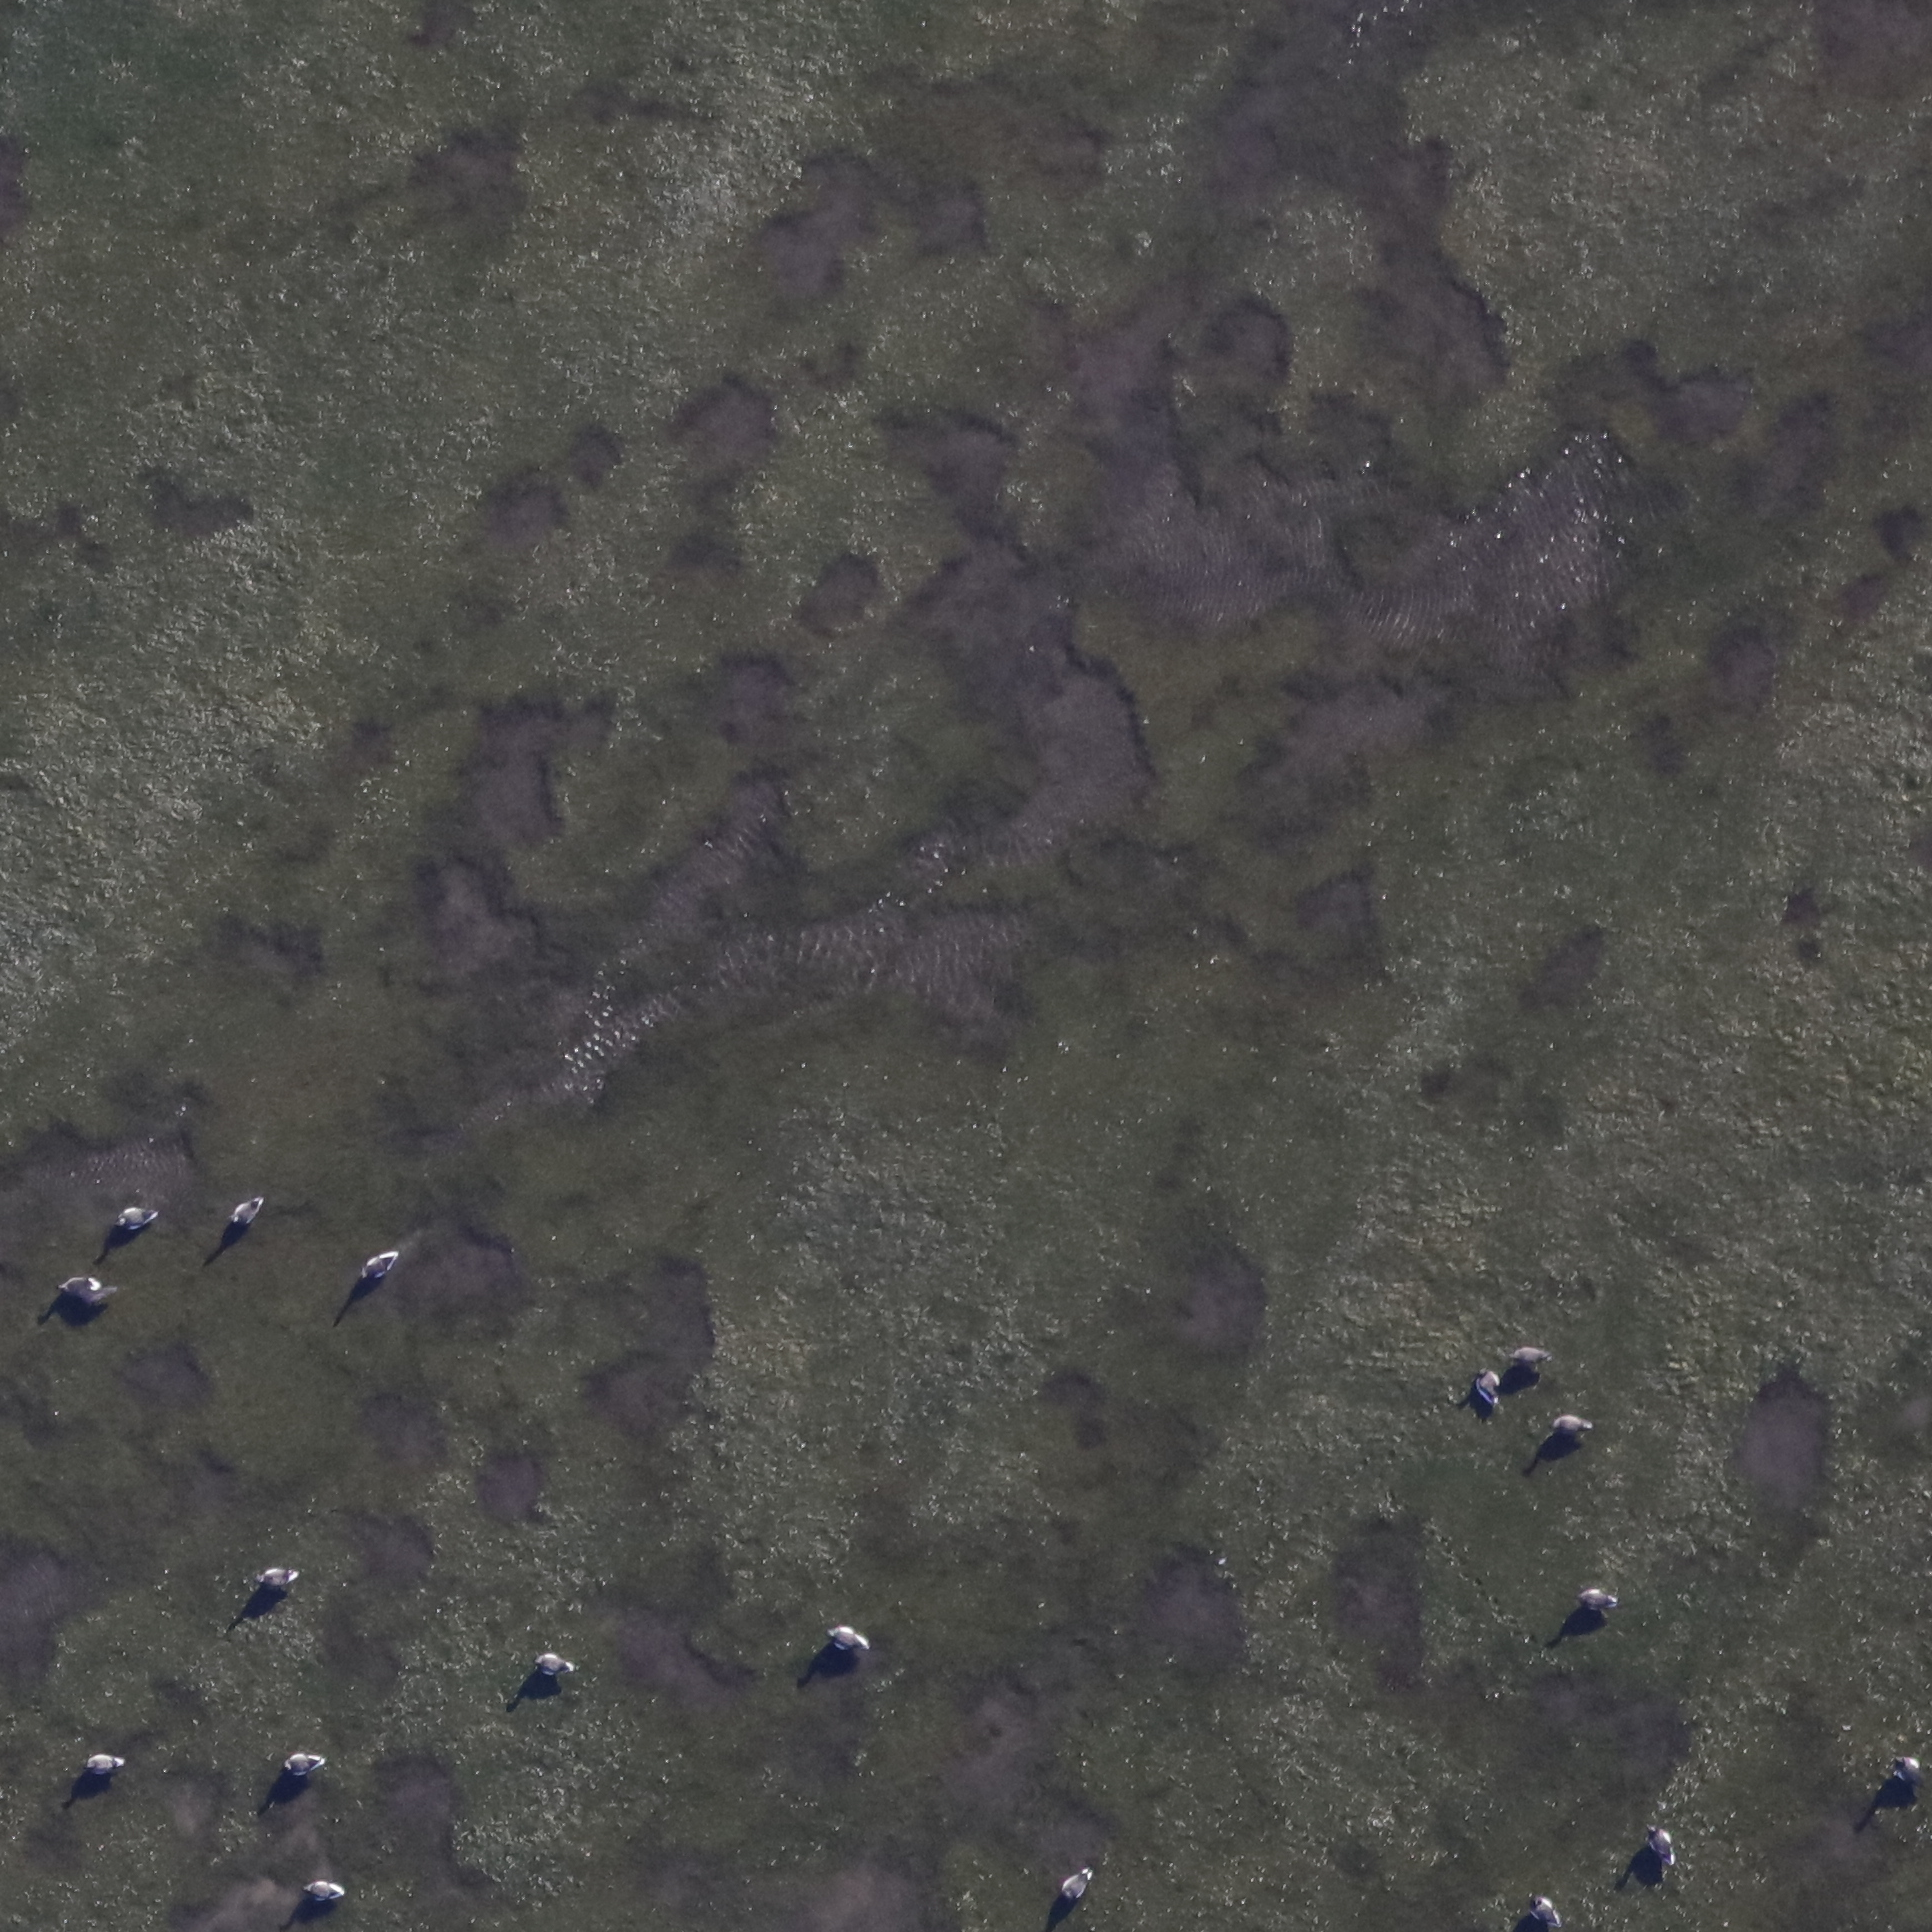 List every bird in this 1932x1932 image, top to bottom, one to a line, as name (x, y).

brant (246, 1213)
brant (136, 1219)
brant (377, 1268)
brant (82, 1290)
brant (1531, 1354)
brant (1487, 1386)
brant (1572, 1425)
brant (278, 1580)
brant (1598, 1601)
brant (844, 1639)
brant (551, 1664)
brant (104, 1765)
brant (304, 1765)
brant (1907, 1768)
brant (1660, 1844)
brant (1074, 1887)
brant (321, 1891)
brant (1545, 1907)